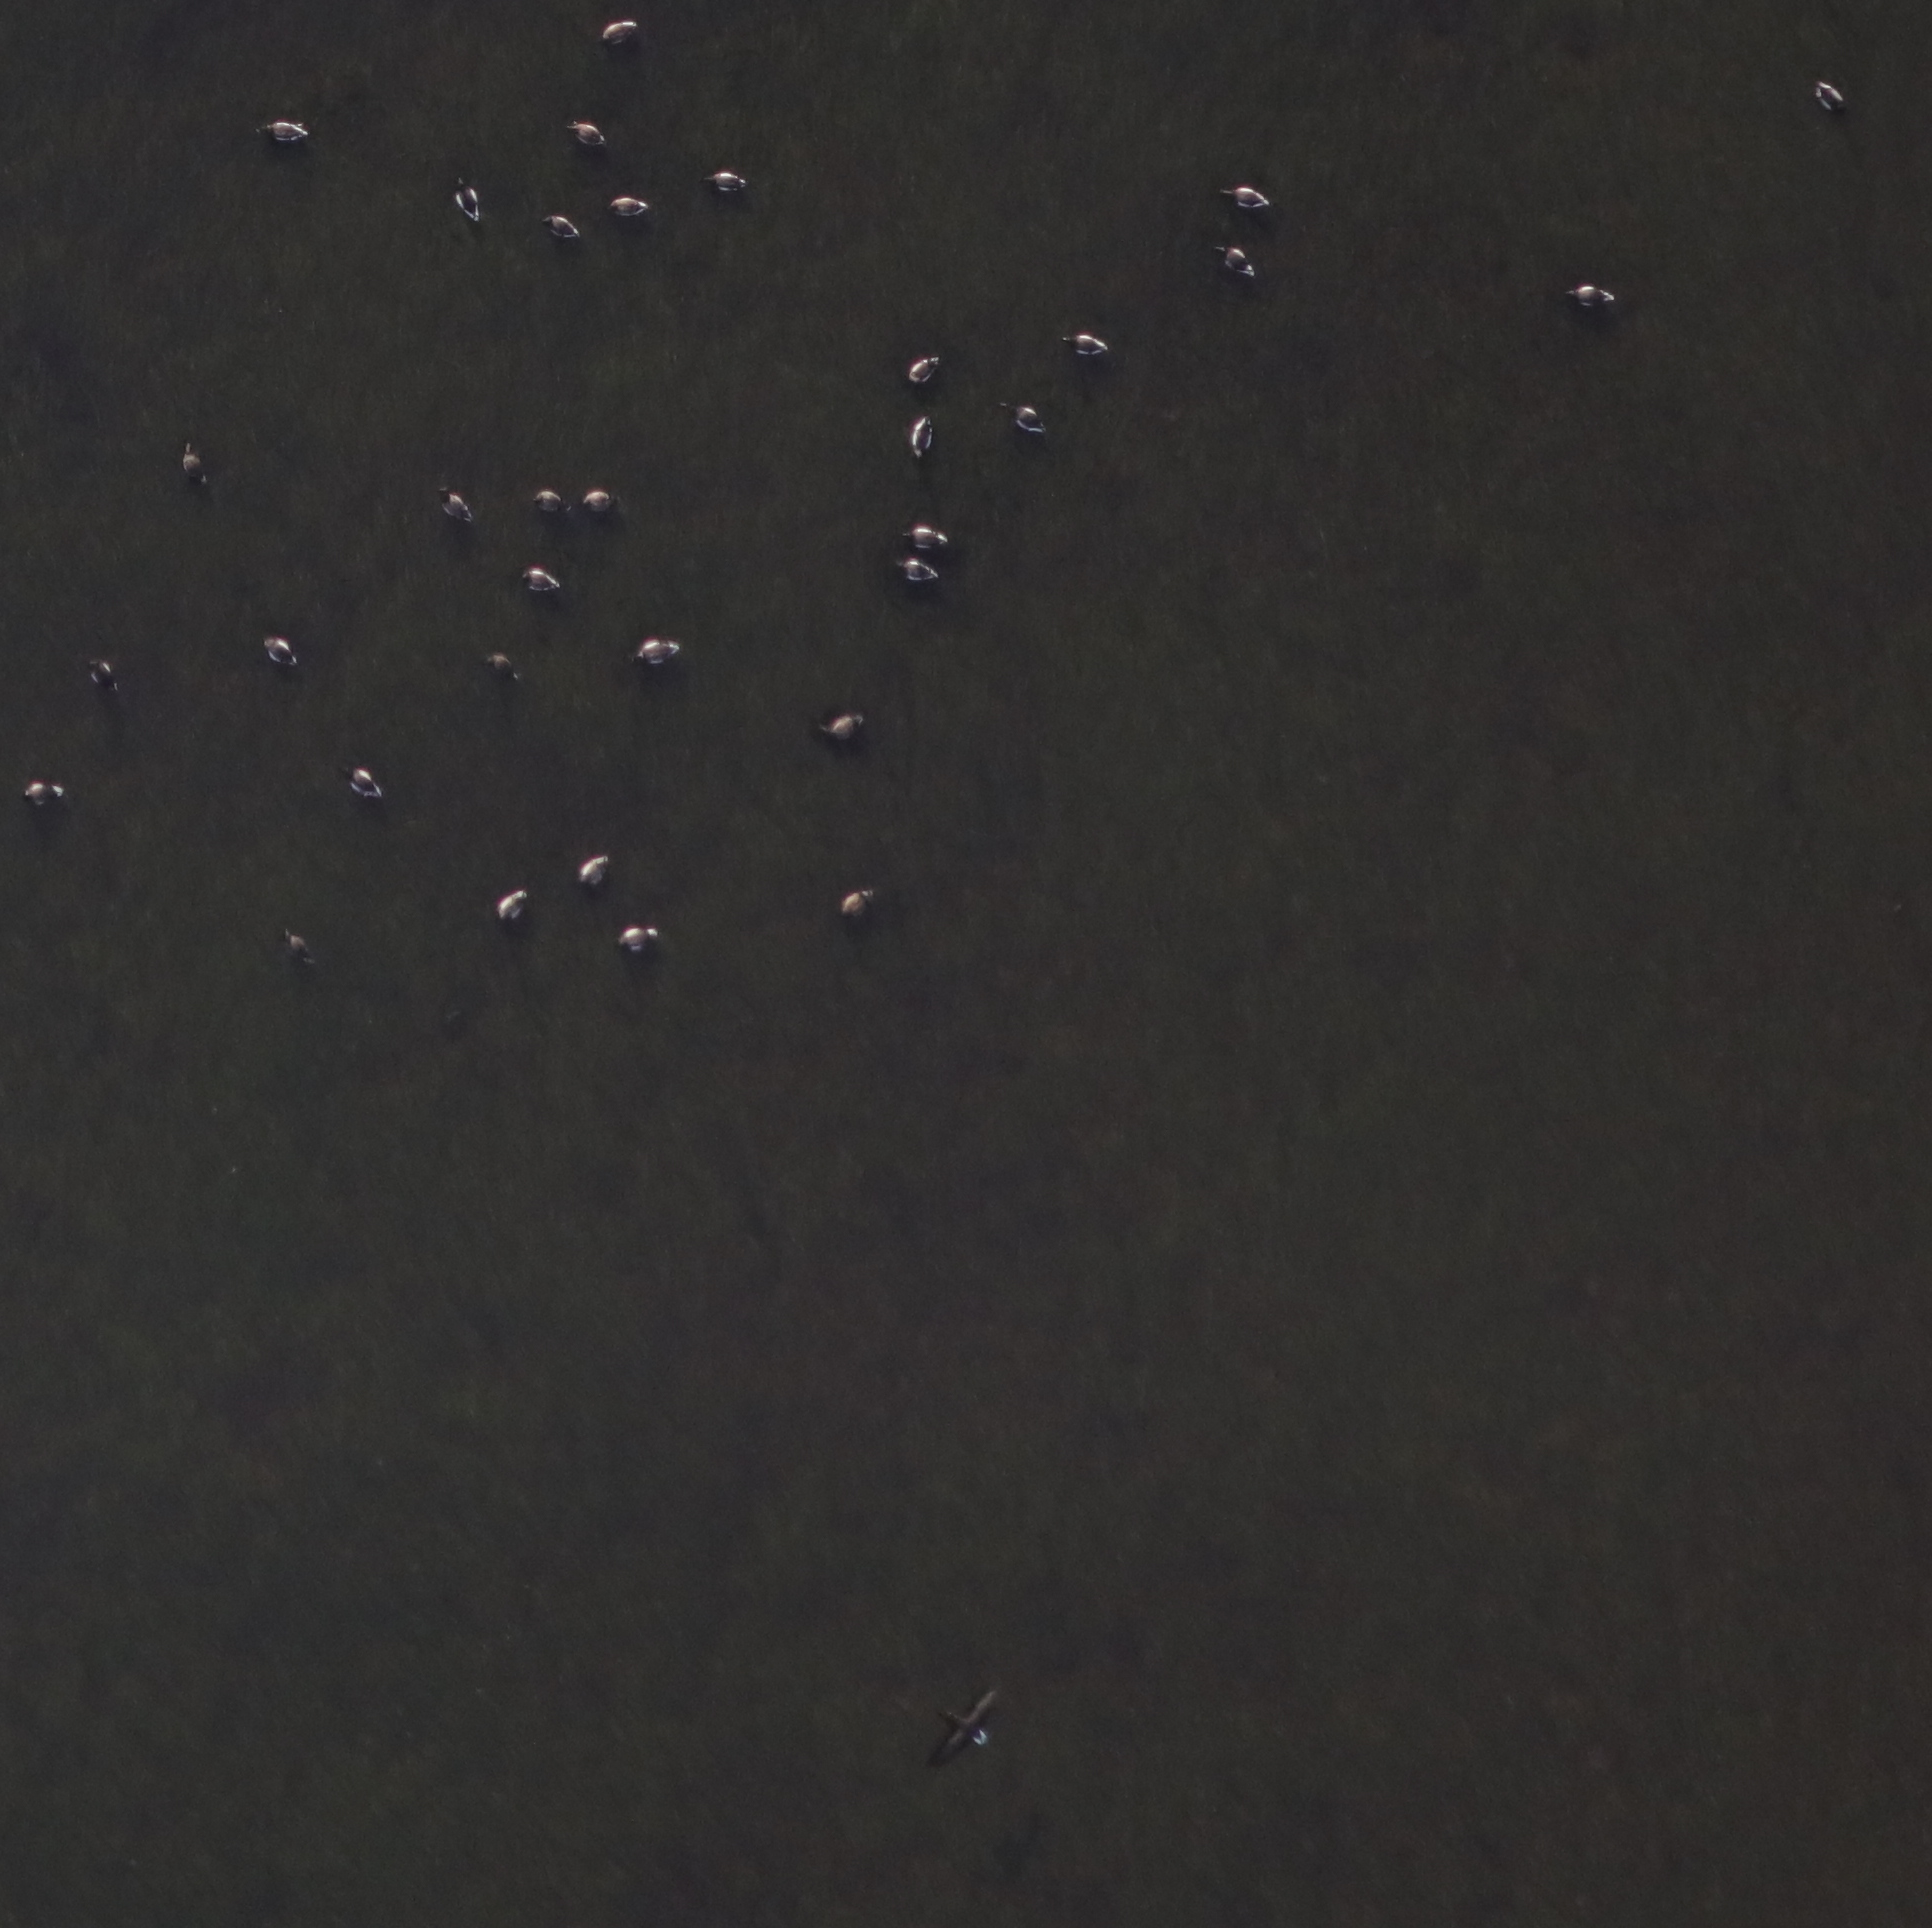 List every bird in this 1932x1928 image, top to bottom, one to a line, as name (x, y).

brant (616, 28)
brant (1830, 98)
brant (284, 131)
brant (586, 134)
brant (726, 184)
brant (1244, 199)
brant (467, 201)
brant (626, 206)
brant (559, 227)
brant (1235, 259)
brant (1593, 296)
brant (1081, 343)
brant (921, 371)
brant (1027, 421)
brant (921, 438)
brant (194, 468)
brant (549, 500)
brant (597, 501)
brant (455, 504)
brant (919, 540)
brant (916, 575)
brant (539, 580)
brant (278, 650)
brant (655, 651)
brant (499, 667)
brant (101, 674)
brant (842, 729)
brant (362, 784)
brant (48, 792)
brant (592, 871)
brant (856, 904)
brant (511, 906)
brant (635, 938)
brant (297, 948)
brant (969, 1727)